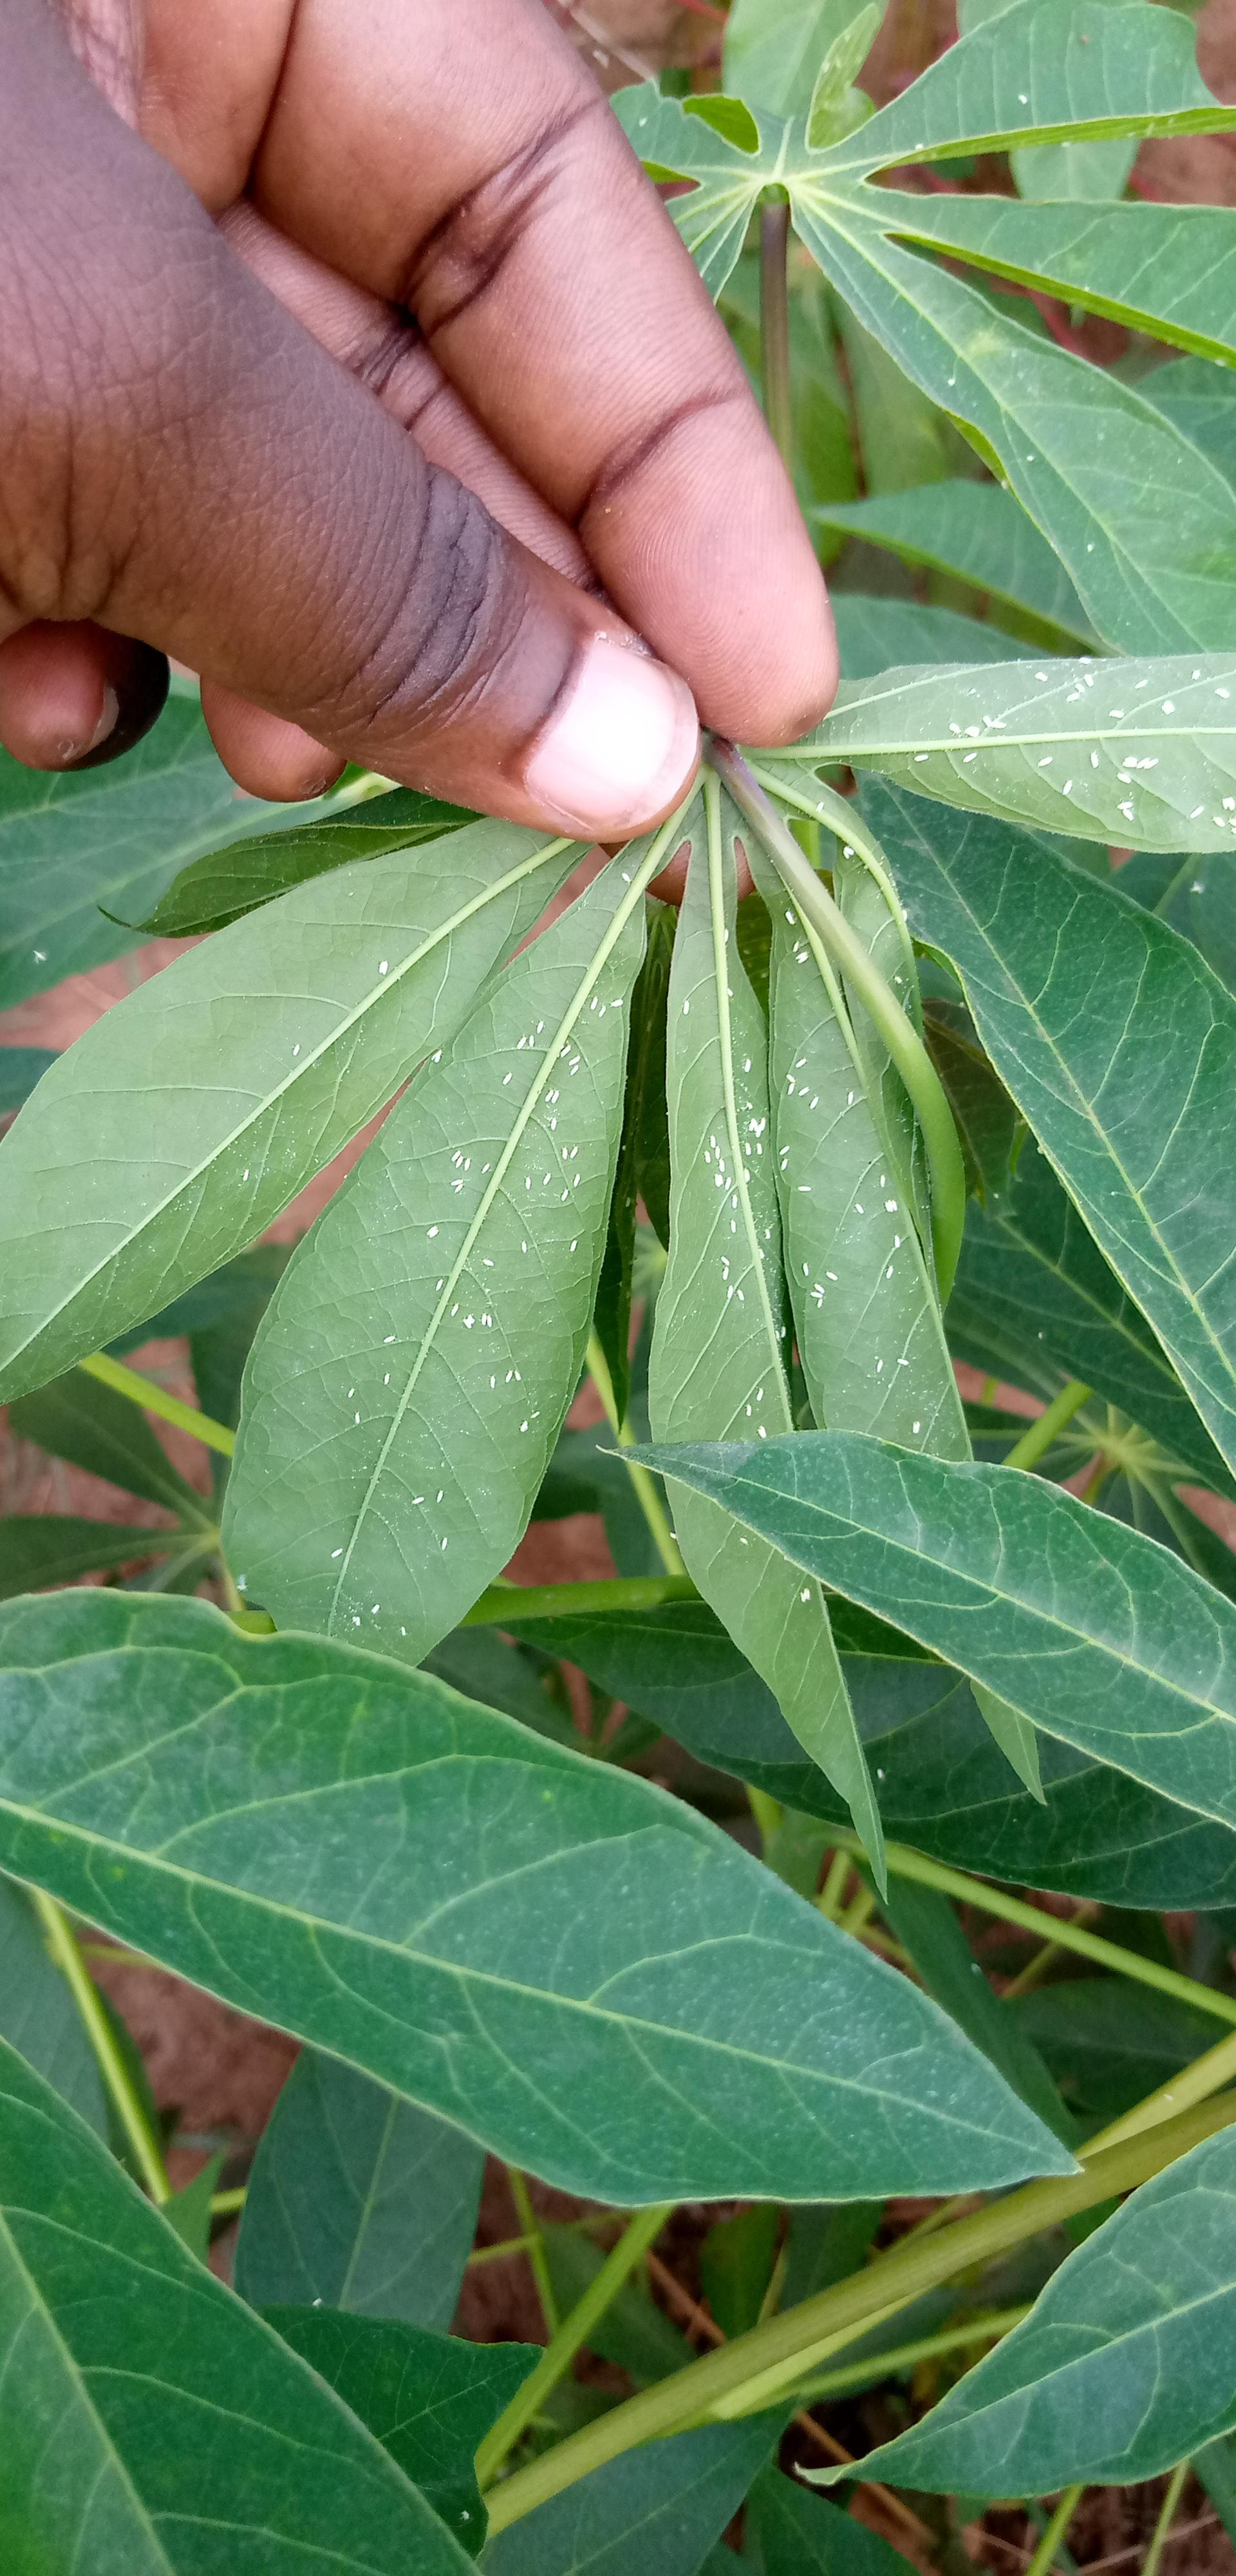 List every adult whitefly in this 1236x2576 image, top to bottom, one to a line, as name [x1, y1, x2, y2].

whitefly [1017, 92, 1029, 106]
whitefly [635, 114, 650, 130]
whitefly [1084, 541, 1098, 554]
whitefly [1077, 655, 1092, 666]
whitefly [1190, 668, 1202, 681]
whitefly [1032, 670, 1049, 685]
whitefly [1082, 672, 1097, 689]
whitefly [1132, 677, 1150, 692]
whitefly [1074, 681, 1088, 693]
whitefly [1213, 686, 1232, 701]
whitefly [1065, 692, 1081, 703]
whitefly [1163, 699, 1176, 712]
whitefly [1161, 704, 1171, 715]
whitefly [1107, 708, 1126, 721]
whitefly [982, 712, 991, 728]
whitefly [991, 716, 1008, 732]
whitefly [948, 721, 962, 736]
whitefly [963, 723, 981, 738]
whitefly [1088, 748, 1102, 771]
whitefly [961, 750, 979, 764]
whitefly [910, 751, 929, 765]
whitefly [1121, 754, 1138, 768]
whitefly [1036, 755, 1054, 768]
whitefly [1137, 756, 1151, 768]
whitefly [1145, 757, 1160, 770]
whitefly [1115, 770, 1133, 786]
whitefly [1060, 778, 1075, 797]
whitefly [1229, 796, 1236, 813]
whitefly [1222, 797, 1228, 810]
whitefly [814, 799, 826, 813]
whitefly [1114, 801, 1135, 809]
whitefly [1188, 804, 1206, 820]
whitefly [1122, 808, 1135, 822]
whitefly [1208, 815, 1227, 828]
whitefly [841, 844, 858, 861]
whitefly [619, 871, 633, 885]
whitefly [1188, 878, 1206, 895]
whitefly [902, 906, 908, 922]
whitefly [784, 908, 798, 927]
whitefly [722, 927, 731, 945]
whitefly [790, 939, 801, 952]
whitefly [31, 946, 51, 969]
whitefly [796, 950, 808, 960]
whitefly [798, 955, 810, 966]
whitefly [378, 958, 389, 976]
whitefly [892, 974, 905, 987]
whitefly [724, 986, 736, 999]
whitefly [590, 994, 598, 1012]
whitefly [608, 997, 625, 1009]
whitefly [680, 998, 693, 1018]
whitefly [597, 1004, 606, 1019]
whitefly [534, 1018, 547, 1035]
whitefly [528, 1033, 536, 1048]
whitefly [517, 1035, 528, 1050]
whitefly [291, 1042, 302, 1057]
whitefly [560, 1043, 572, 1060]
whitefly [431, 1048, 444, 1065]
whitefly [568, 1054, 583, 1066]
whitefly [742, 1056, 754, 1077]
whitefly [793, 1056, 809, 1069]
whitefly [569, 1063, 581, 1078]
whitefly [501, 1071, 514, 1086]
whitefly [783, 1071, 798, 1084]
whitefly [785, 1082, 798, 1096]
whitefly [796, 1085, 812, 1097]
whitefly [844, 1087, 857, 1108]
whitefly [544, 1088, 554, 1103]
whitefly [552, 1088, 561, 1106]
whitefly [807, 1094, 823, 1110]
whitefly [549, 1114, 559, 1132]
whitefly [747, 1116, 759, 1132]
whitefly [760, 1117, 768, 1131]
whitefly [754, 1129, 763, 1139]
whitefly [709, 1132, 718, 1149]
whitefly [744, 1140, 752, 1159]
whitefly [756, 1141, 765, 1156]
whitefly [569, 1143, 578, 1160]
whitefly [776, 1143, 793, 1157]
whitefly [560, 1144, 568, 1162]
whitefly [714, 1145, 722, 1160]
whitefly [1036, 1146, 1045, 1157]
whitefly [451, 1148, 462, 1162]
whitefly [702, 1148, 712, 1165]
whitefly [454, 1155, 465, 1170]
whitefly [464, 1157, 473, 1171]
whitefly [718, 1157, 727, 1173]
whitefly [776, 1157, 791, 1173]
whitefly [480, 1161, 492, 1175]
whitefly [241, 1167, 251, 1182]
whitefly [743, 1167, 752, 1184]
whitefly [541, 1171, 552, 1187]
whitefly [571, 1172, 583, 1189]
whitefly [713, 1172, 725, 1188]
whitefly [878, 1172, 888, 1189]
whitefly [524, 1175, 532, 1191]
whitefly [724, 1175, 735, 1191]
whitefly [449, 1179, 464, 1186]
whitefly [454, 1183, 464, 1193]
whitefly [796, 1184, 814, 1194]
whitefly [559, 1186, 572, 1202]
whitefly [730, 1192, 739, 1210]
whitefly [888, 1197, 900, 1214]
whitefly [883, 1198, 890, 1213]
whitefly [853, 1201, 866, 1216]
whitefly [729, 1218, 738, 1236]
whitefly [427, 1224, 438, 1236]
whitefly [763, 1226, 772, 1242]
whitefly [429, 1228, 439, 1240]
whitefly [892, 1233, 903, 1251]
whitefly [568, 1237, 581, 1254]
whitefly [519, 1239, 530, 1256]
whitefly [756, 1246, 768, 1261]
whitefly [718, 1255, 731, 1266]
whitefly [480, 1256, 497, 1269]
whitefly [801, 1260, 810, 1278]
whitefly [884, 1264, 895, 1281]
whitefly [720, 1265, 733, 1282]
whitefly [822, 1269, 840, 1283]
whitefly [433, 1277, 446, 1293]
whitefly [812, 1281, 826, 1294]
whitefly [725, 1284, 735, 1302]
whitefly [735, 1287, 745, 1302]
whitefly [807, 1291, 825, 1299]
whitefly [816, 1297, 827, 1309]
whitefly [450, 1302, 461, 1318]
whitefly [480, 1311, 487, 1327]
whitefly [462, 1313, 476, 1330]
whitefly [487, 1314, 494, 1329]
whitefly [778, 1323, 788, 1339]
whitefly [1035, 1329, 1045, 1343]
whitefly [382, 1334, 397, 1345]
whitefly [895, 1356, 912, 1368]
whitefly [874, 1357, 885, 1376]
whitefly [513, 1367, 523, 1381]
whitefly [505, 1368, 514, 1383]
whitefly [380, 1372, 392, 1386]
whitefly [489, 1373, 496, 1390]
whitefly [755, 1385, 765, 1403]
whitefly [345, 1386, 358, 1400]
whitefly [745, 1401, 754, 1418]
whitefly [352, 1409, 363, 1426]
whitefly [529, 1409, 542, 1419]
whitefly [518, 1419, 531, 1435]
whitefly [908, 1419, 924, 1437]
whitefly [754, 1423, 769, 1440]
whitefly [435, 1486, 444, 1504]
whitefly [409, 1495, 425, 1506]
whitefly [668, 1530, 677, 1541]
whitefly [737, 1535, 751, 1546]
whitefly [439, 1535, 449, 1552]
whitefly [329, 1544, 345, 1559]
whitefly [234, 1575, 249, 1595]
whitefly [804, 1585, 814, 1601]
whitefly [800, 1589, 807, 1604]
whitefly [368, 1601, 383, 1616]
whitefly [349, 1613, 362, 1630]
whitefly [397, 1624, 409, 1638]
whitefly [874, 1766, 886, 1782]
whitefly [310, 2294, 323, 2309]
whitefly [458, 2506, 474, 2524]